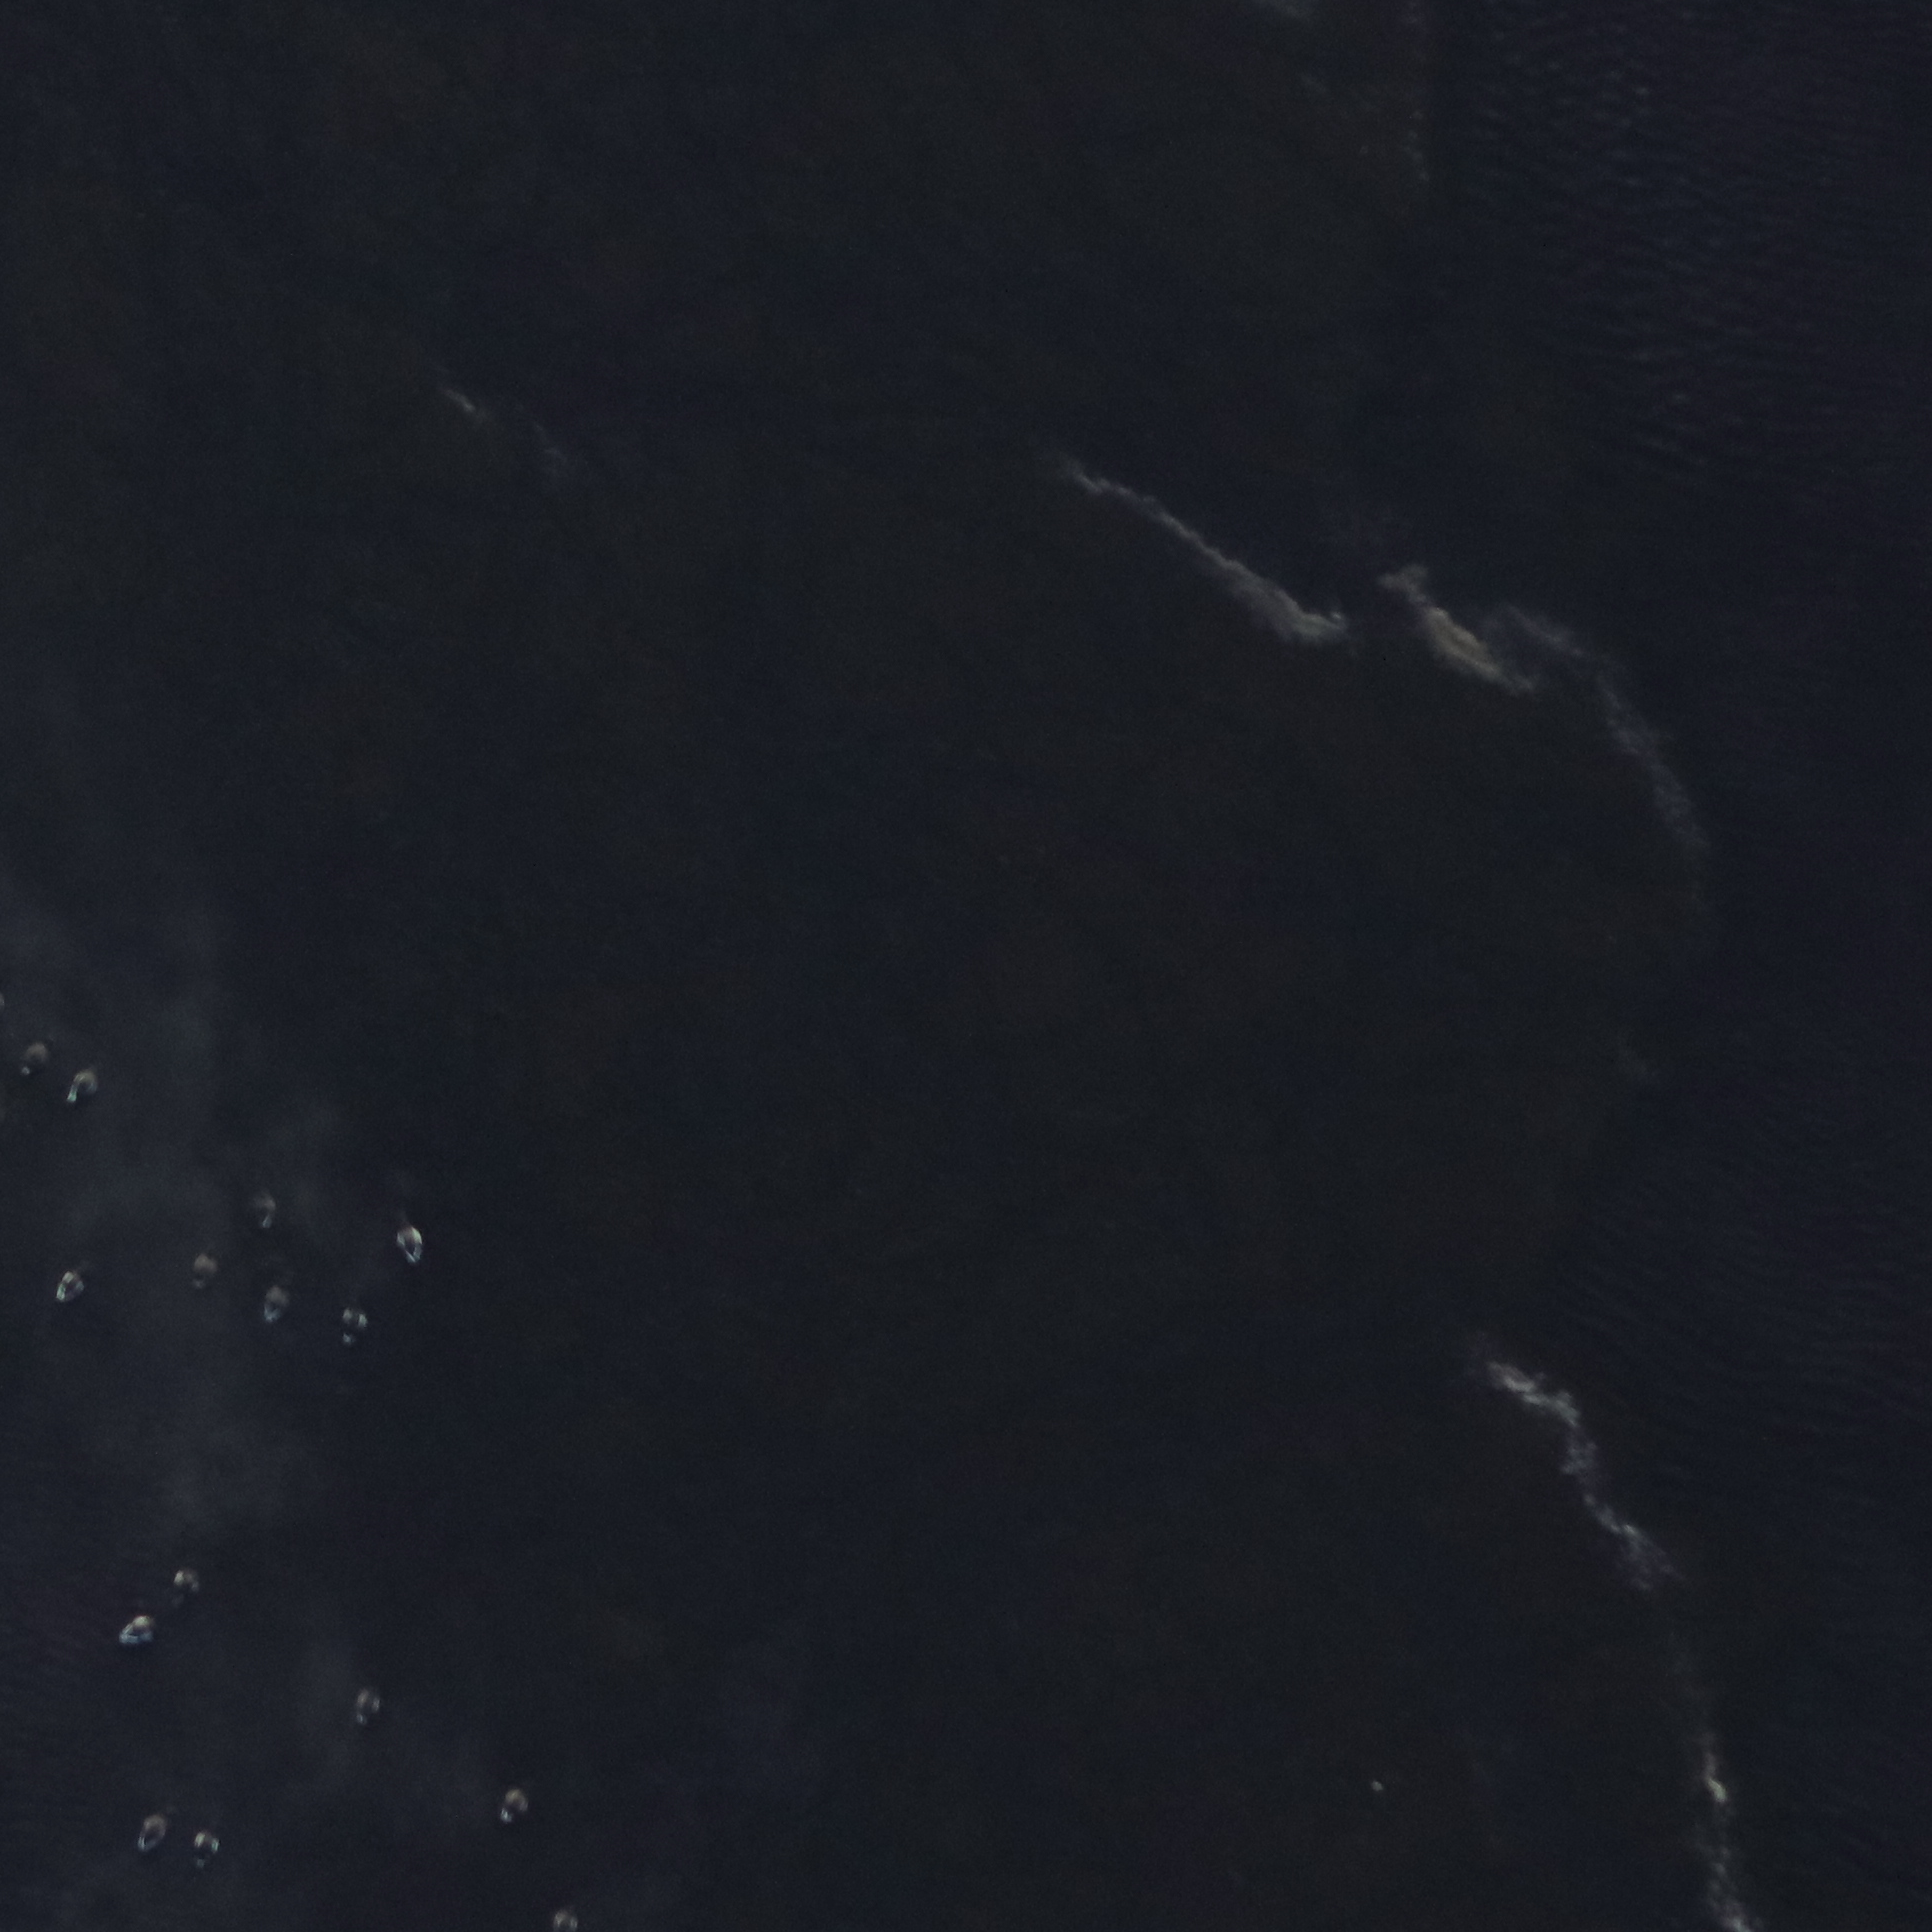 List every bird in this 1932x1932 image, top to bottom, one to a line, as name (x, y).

brant (1, 1006)
brant (42, 1058)
brant (82, 1085)
brant (264, 1209)
brant (409, 1240)
brant (204, 1265)
brant (70, 1288)
brant (270, 1303)
brant (353, 1323)
brant (188, 1583)
brant (140, 1636)
brant (367, 1702)
brant (513, 1804)
brant (155, 1835)
brant (205, 1841)
brant (570, 1927)